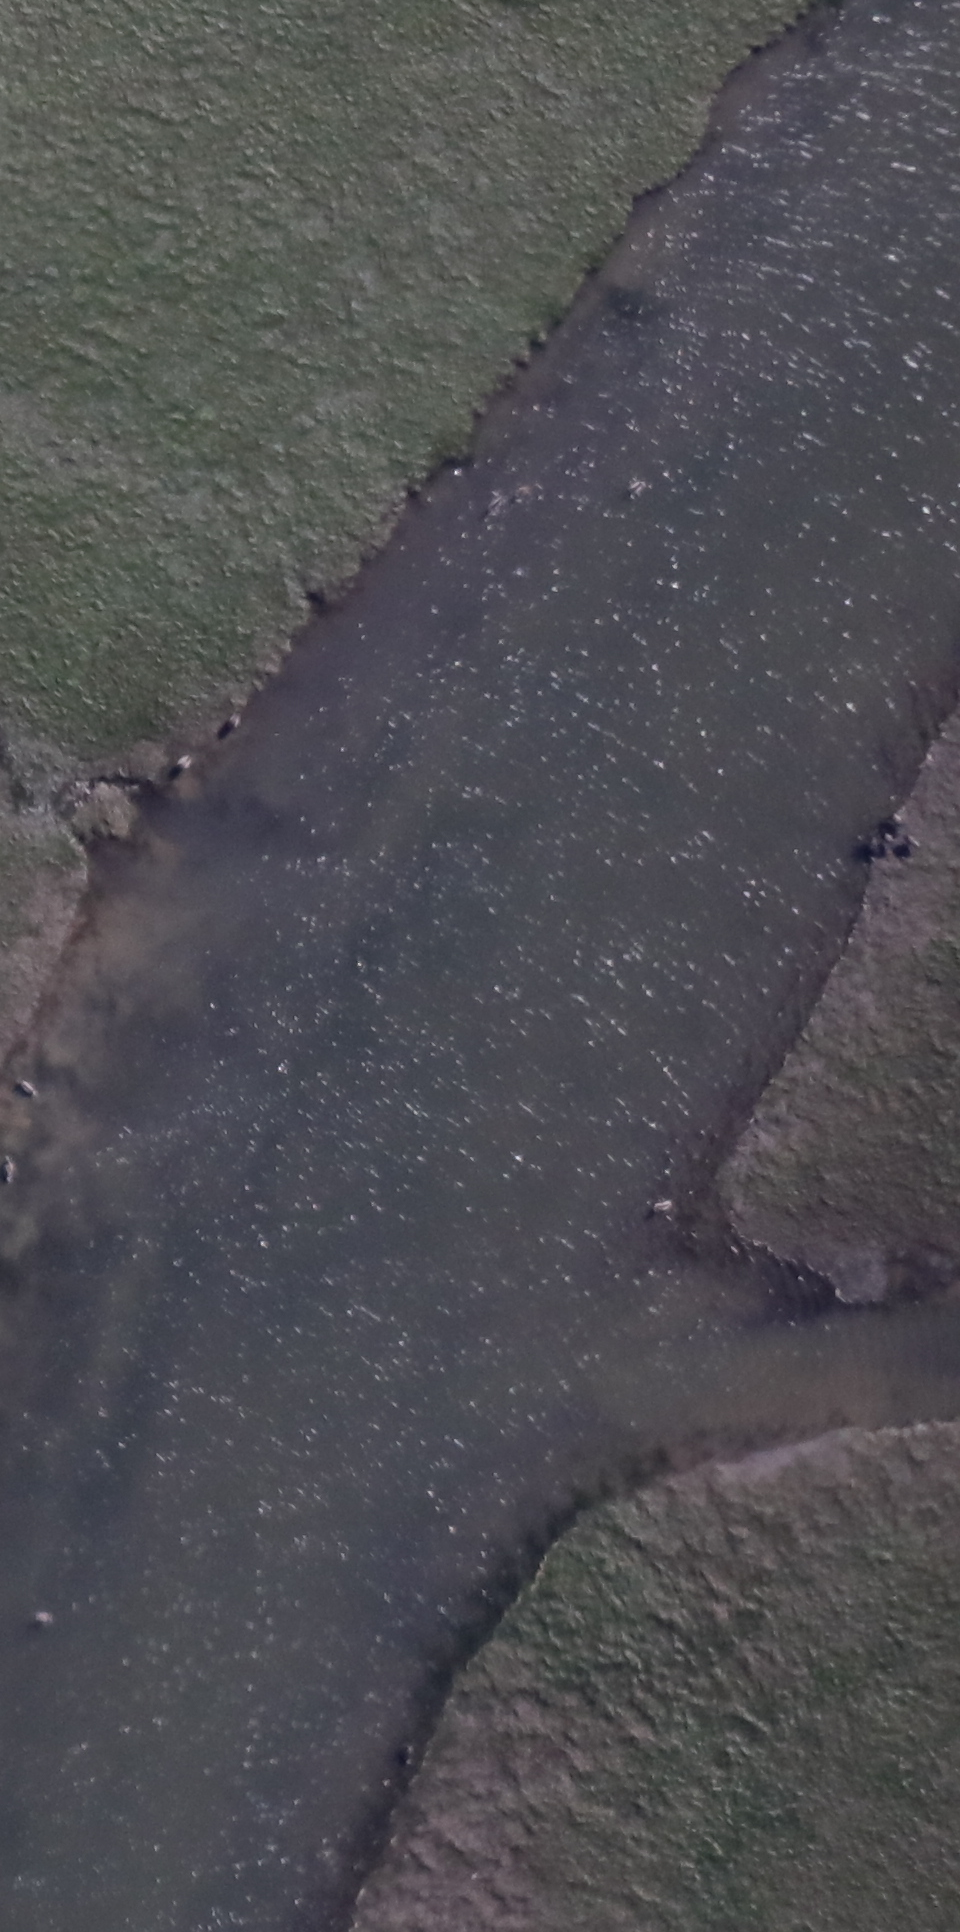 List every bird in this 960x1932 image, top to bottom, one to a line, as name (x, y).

other bird (633, 488)
other bird (524, 490)
other bird (497, 502)
Canada goose (236, 721)
Canada goose (184, 764)
Canada goose (897, 822)
Canada goose (887, 837)
Canada goose (913, 842)
Canada goose (874, 846)
Canada goose (25, 1089)
Canada goose (8, 1166)
Canada goose (662, 1205)
Canada goose (47, 1619)